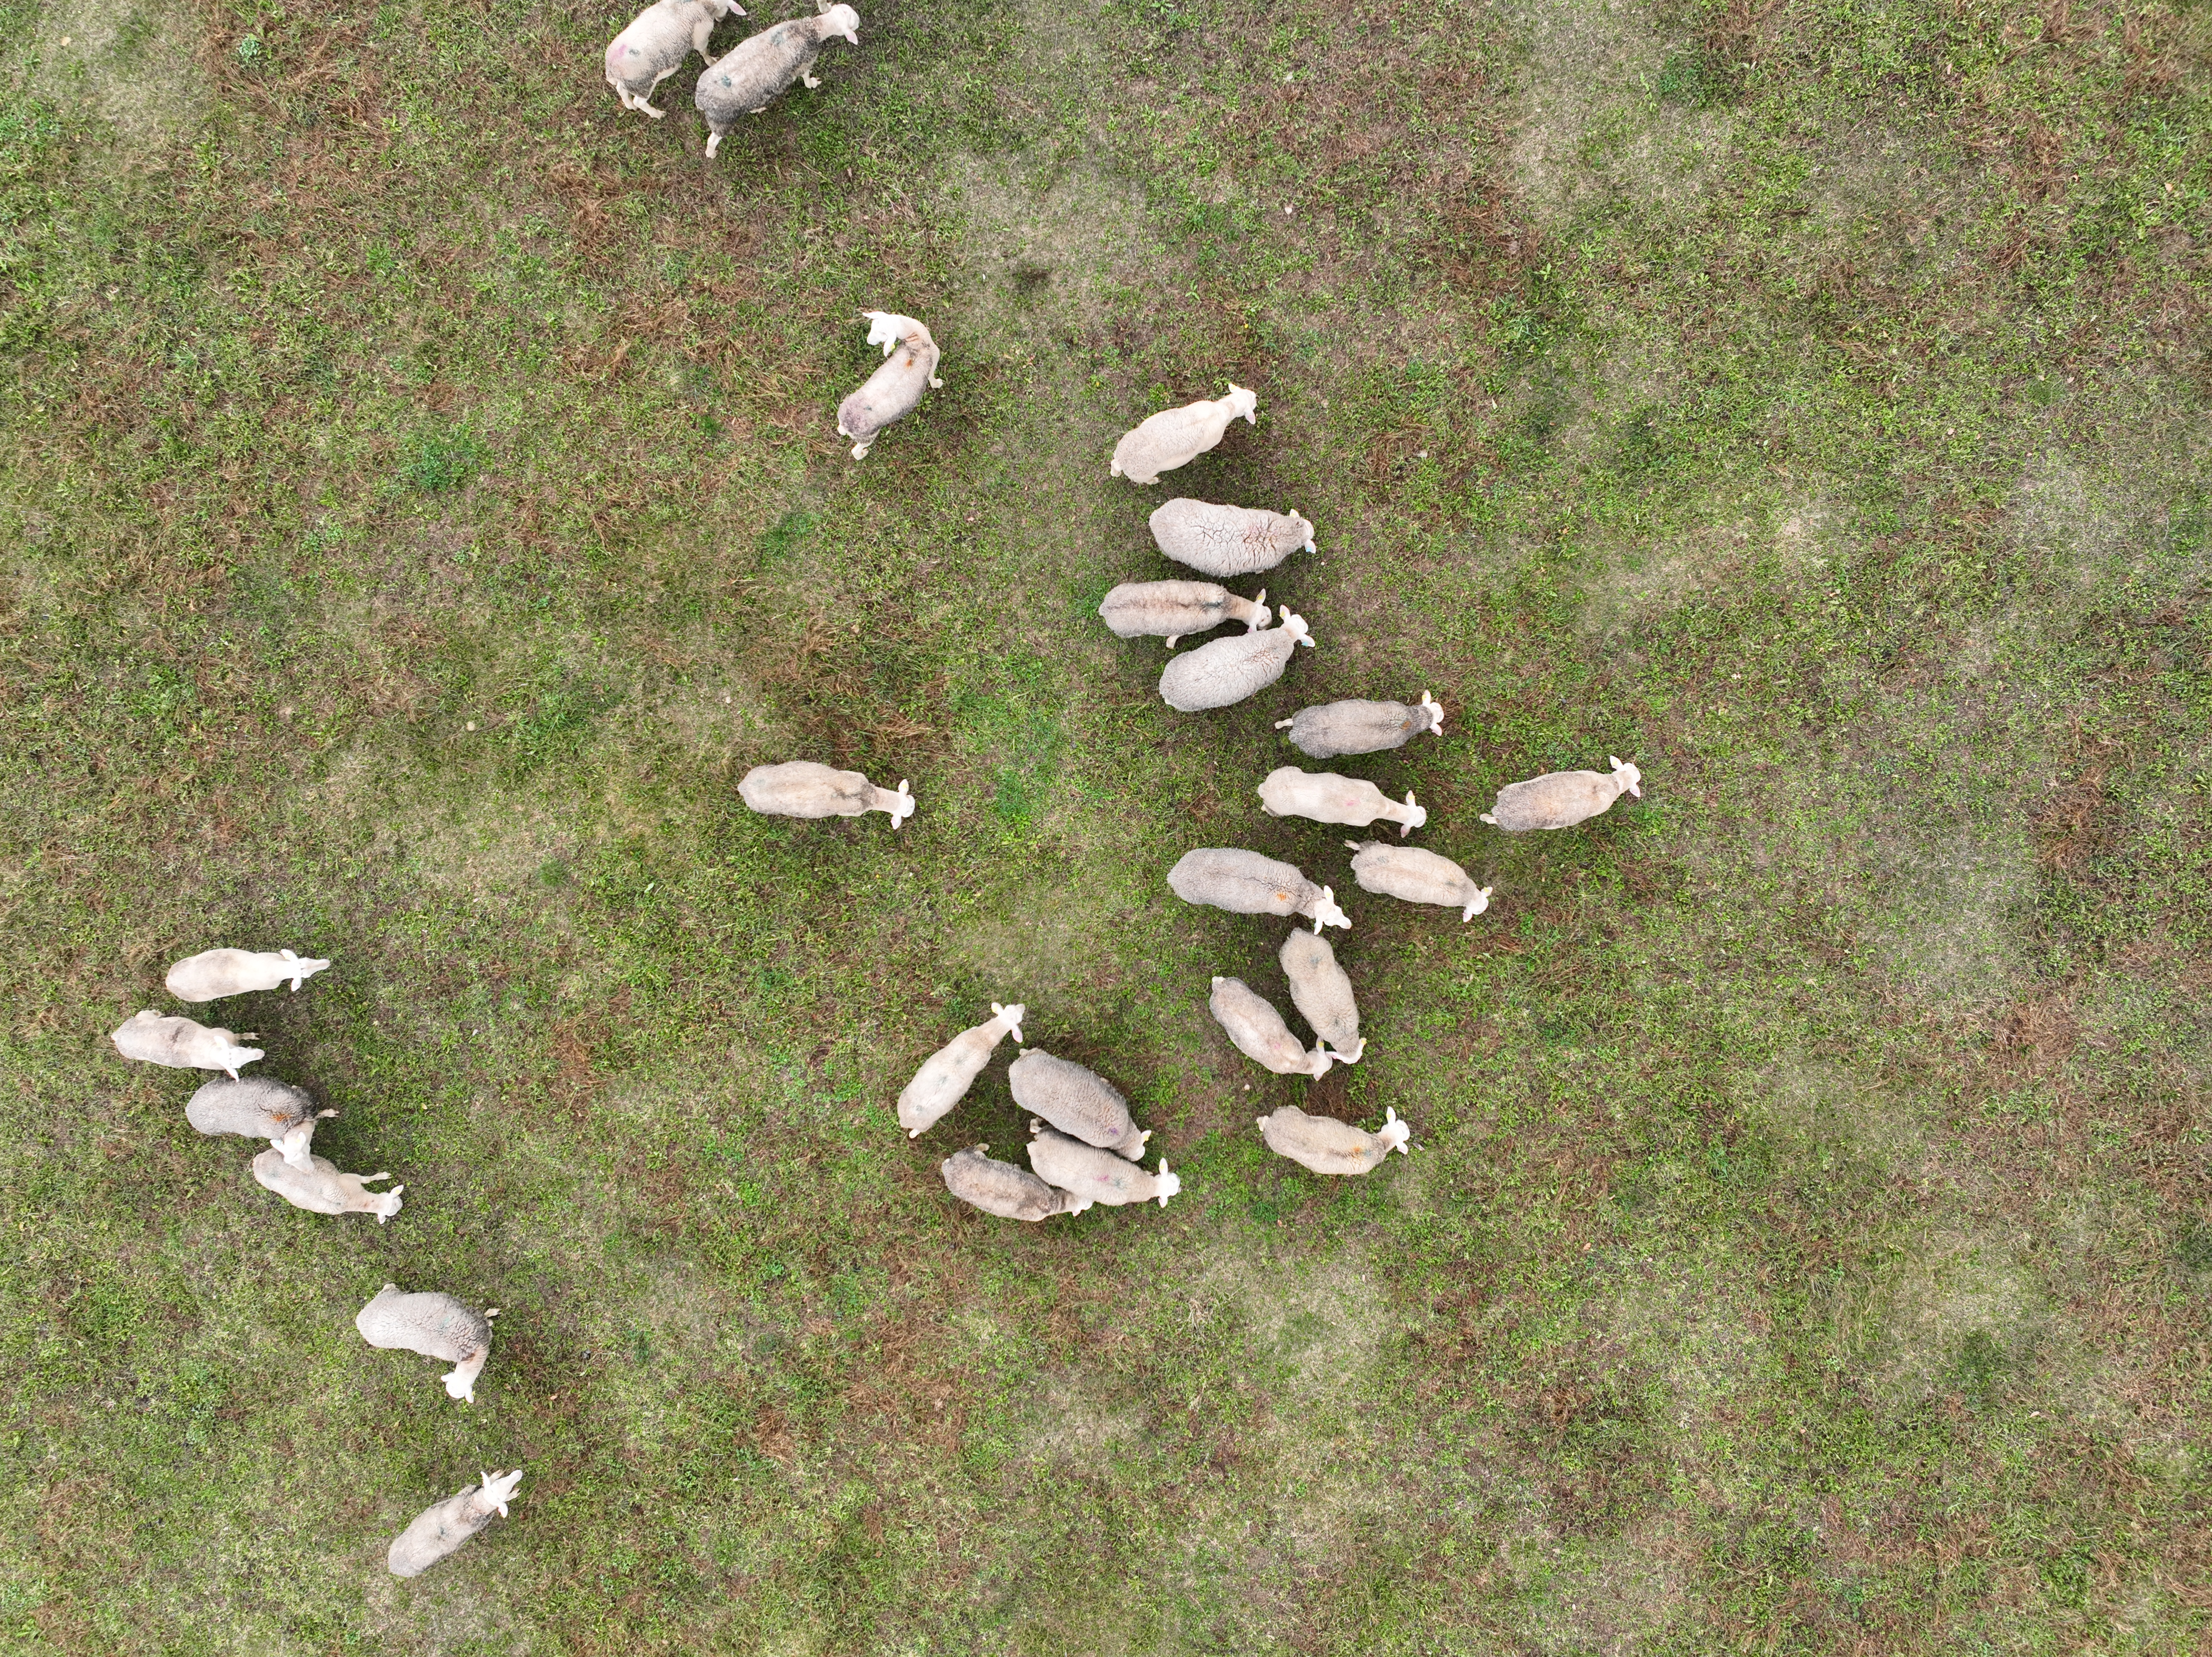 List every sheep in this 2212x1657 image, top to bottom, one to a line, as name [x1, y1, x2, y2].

sheep [695, 0, 860, 158]
sheep [603, 0, 748, 121]
sheep [836, 309, 947, 462]
sheep [1110, 383, 1258, 485]
sheep [1148, 497, 1318, 577]
sheep [1098, 579, 1273, 649]
sheep [1158, 604, 1316, 713]
sheep [1275, 691, 1445, 760]
sheep [1479, 756, 1641, 833]
sheep [737, 759, 916, 828]
sheep [1258, 765, 1427, 839]
sheep [1343, 838, 1494, 923]
sheep [1167, 847, 1352, 935]
sheep [1279, 926, 1367, 1064]
sheep [164, 949, 331, 1003]
sheep [1209, 976, 1333, 1081]
sheep [897, 1001, 1026, 1138]
sheep [111, 1009, 266, 1083]
sheep [1008, 1047, 1152, 1163]
sheep [184, 1076, 341, 1175]
sheep [1256, 1105, 1411, 1175]
sheep [1026, 1116, 1181, 1209]
sheep [940, 1143, 1094, 1223]
sheep [251, 1148, 405, 1225]
sheep [355, 1282, 502, 1404]
sheep [387, 1468, 522, 1578]